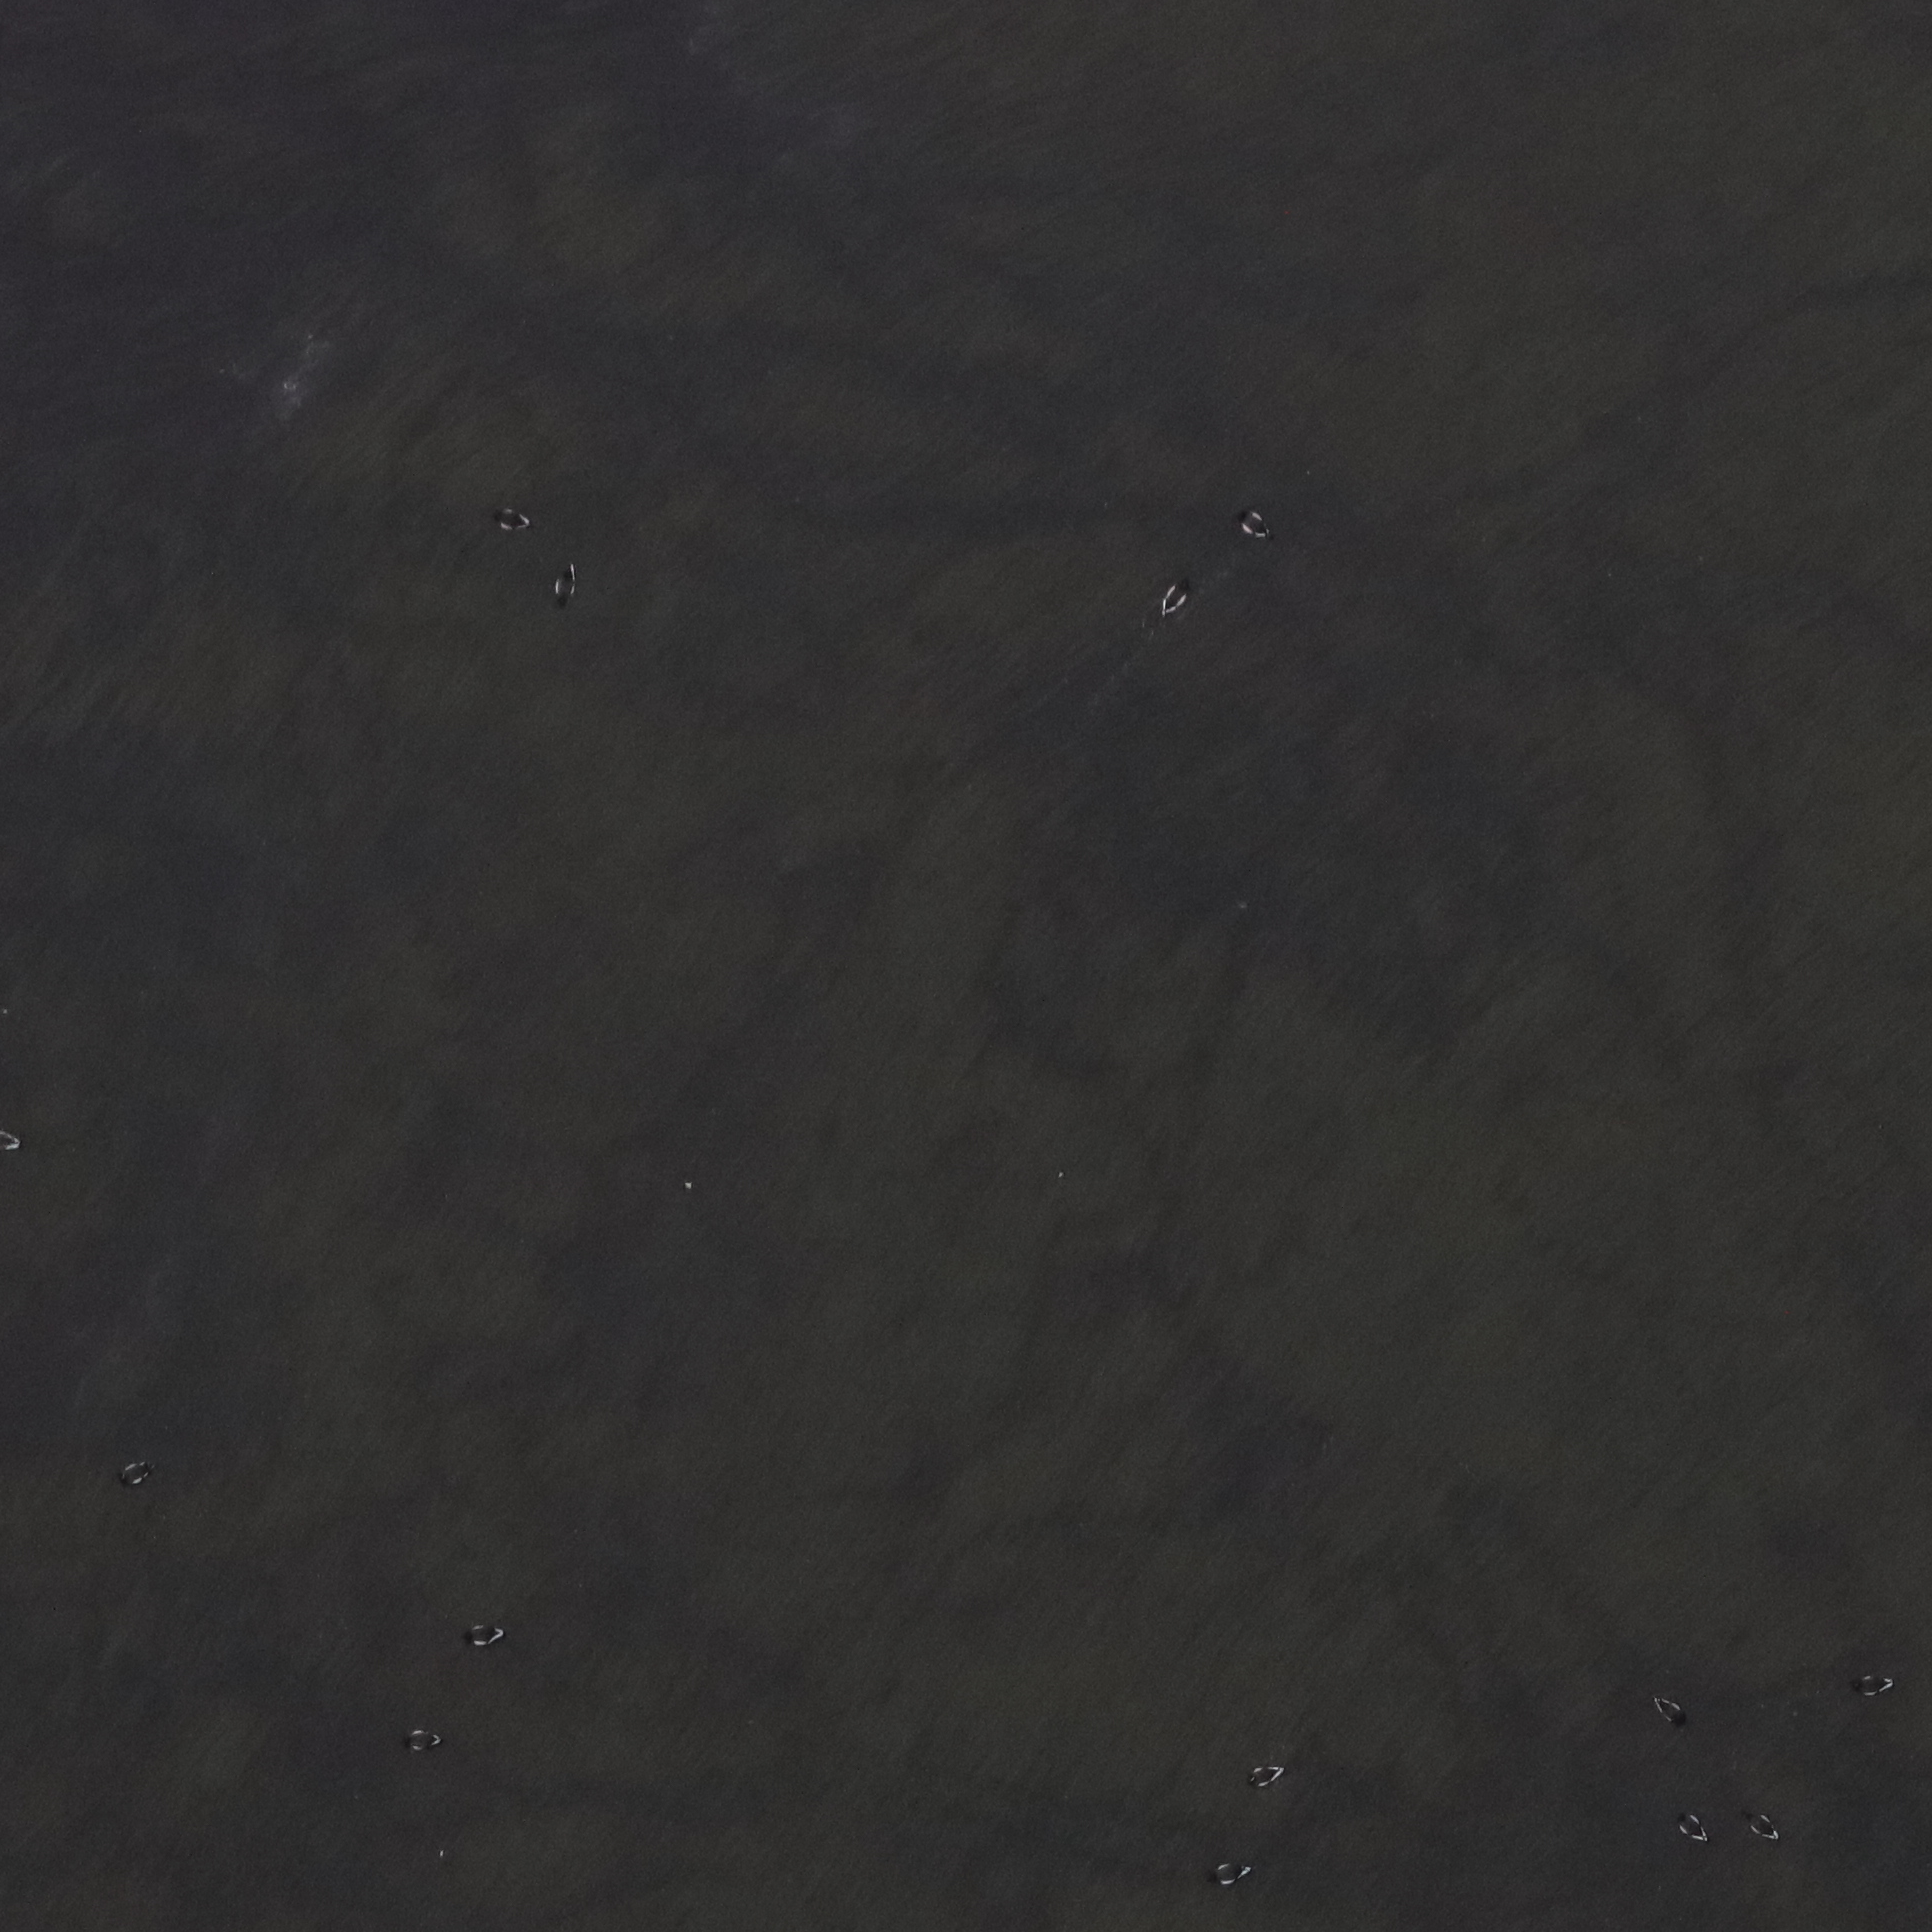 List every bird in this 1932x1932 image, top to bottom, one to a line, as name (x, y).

brant (513, 518)
brant (1255, 524)
brant (565, 586)
brant (1176, 599)
brant (4, 1140)
brant (136, 1475)
brant (482, 1635)
brant (1872, 1686)
brant (1669, 1710)
brant (422, 1739)
brant (1264, 1777)
brant (1694, 1827)
brant (1763, 1827)
brant (1230, 1873)